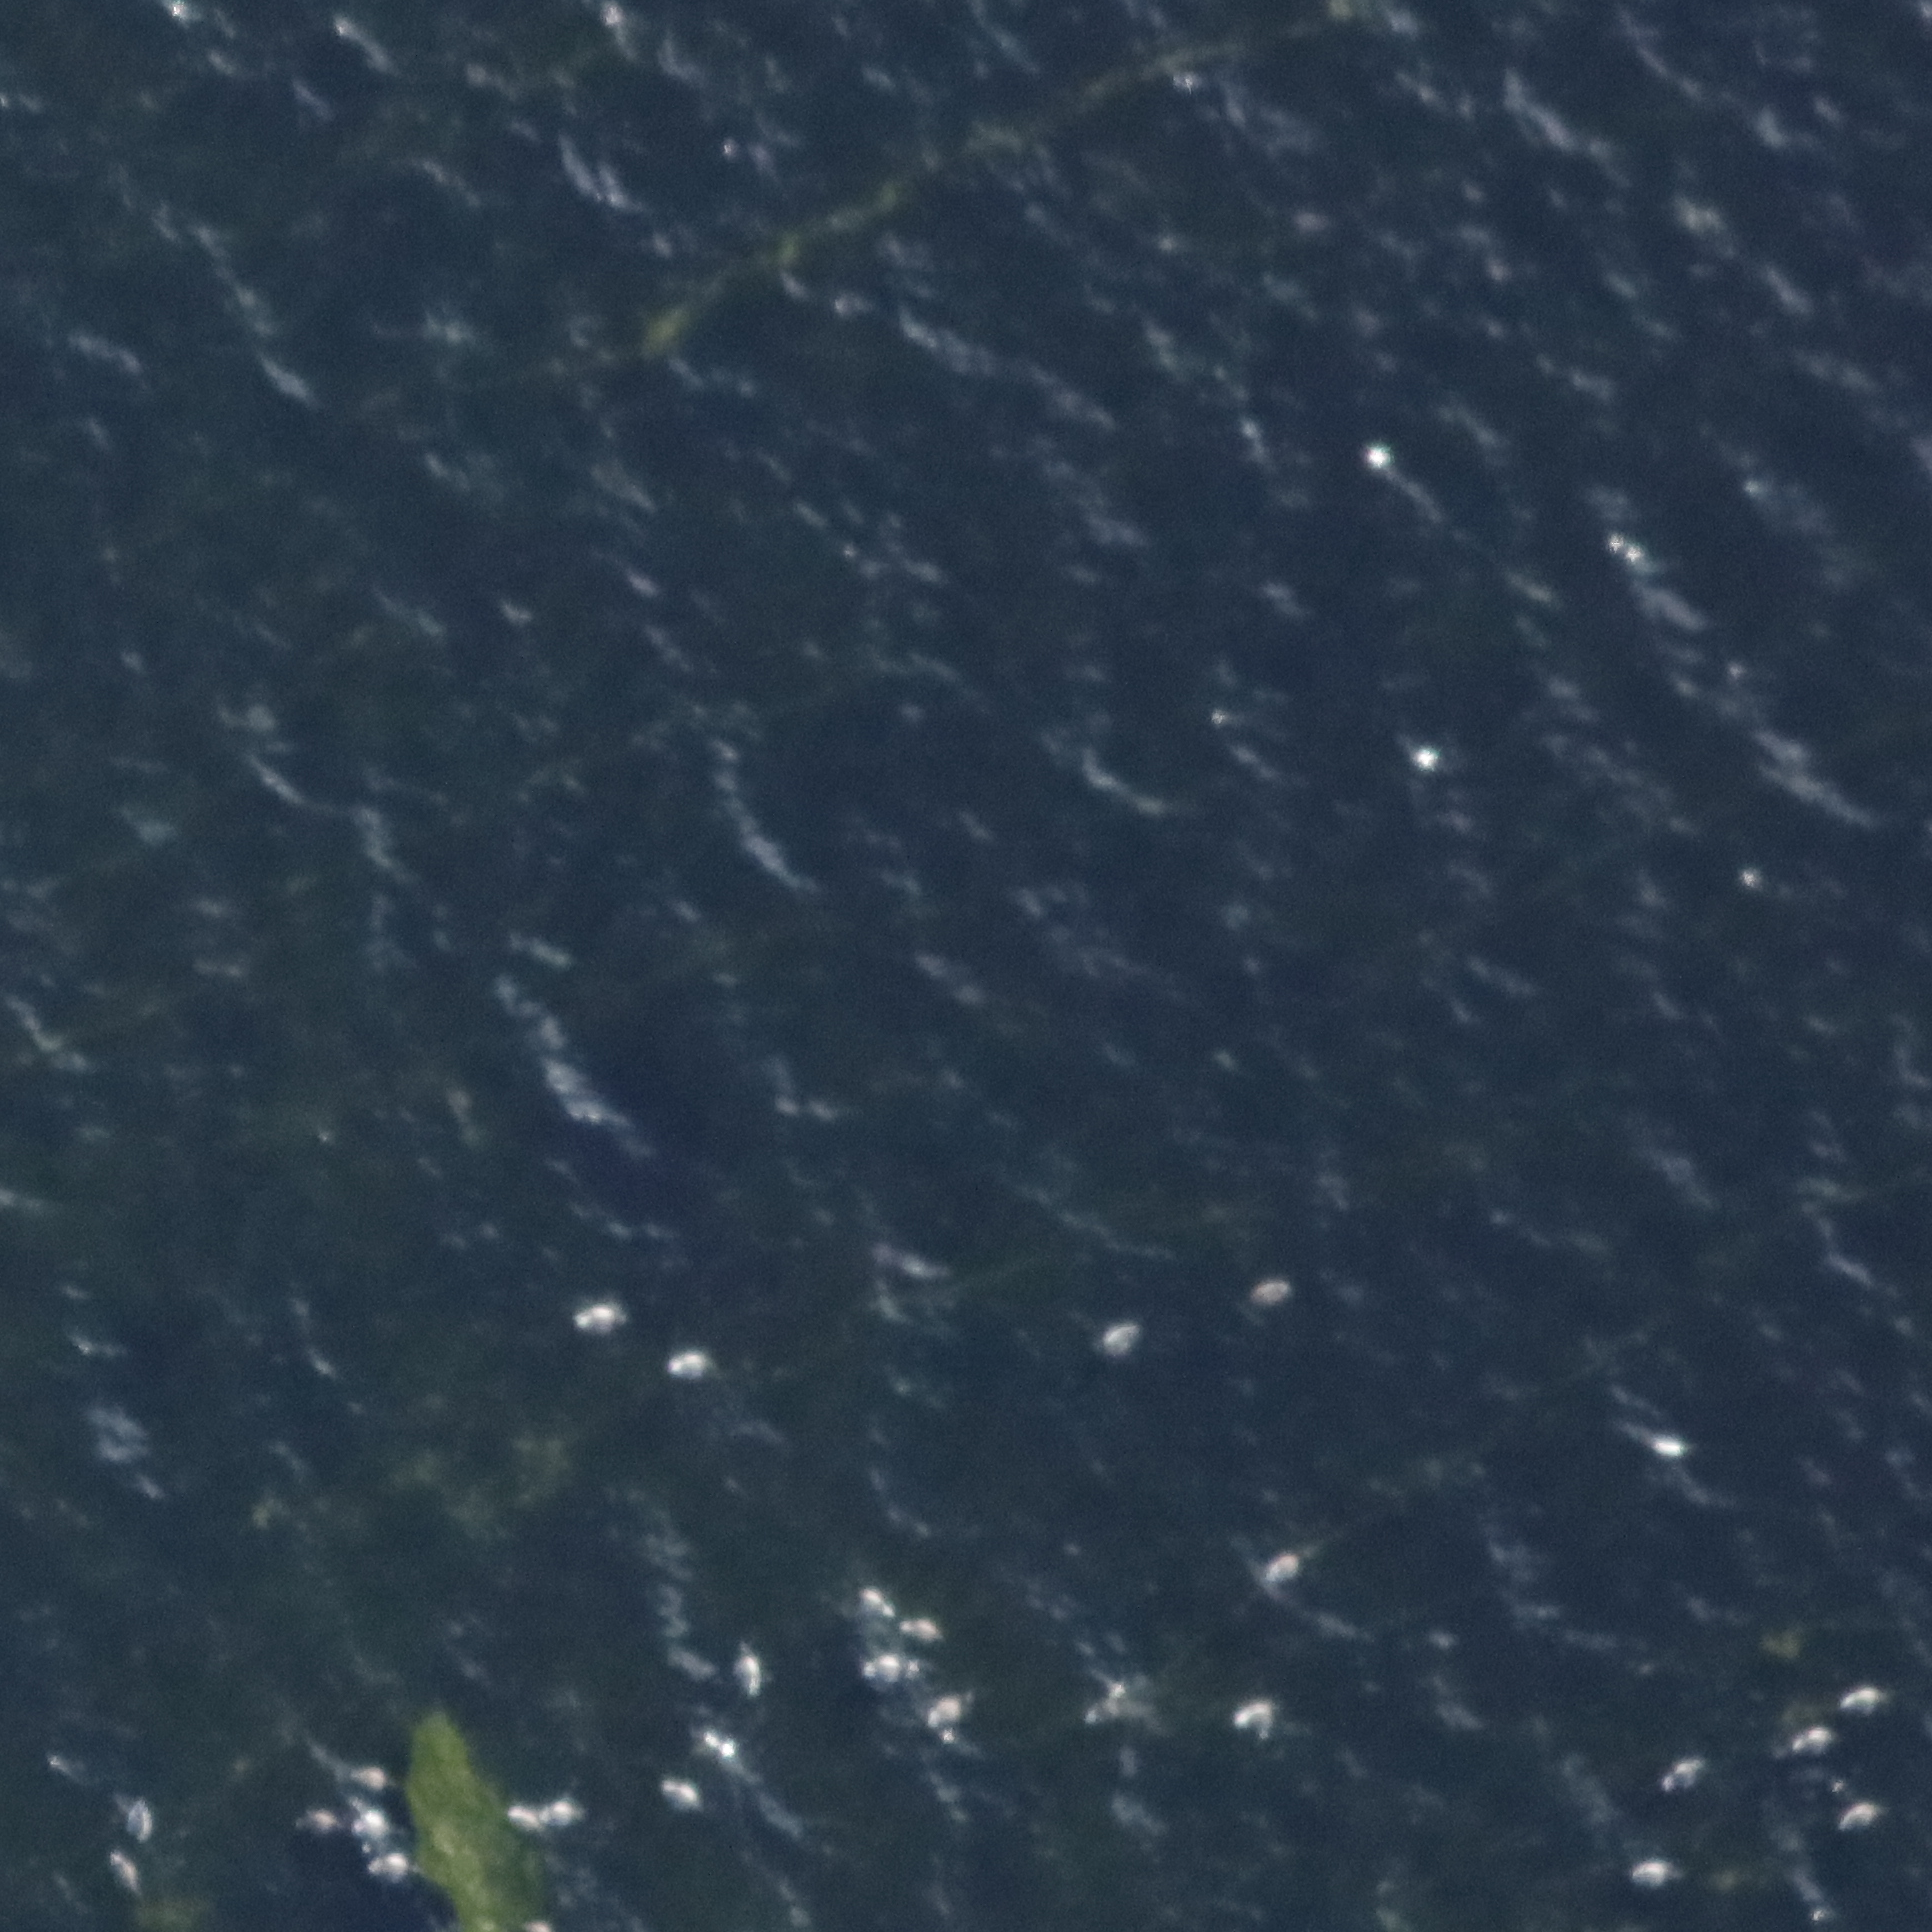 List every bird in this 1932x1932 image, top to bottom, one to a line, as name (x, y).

brant (1269, 1295)
brant (601, 1319)
brant (1112, 1346)
brant (686, 1361)
brant (1286, 1566)
brant (874, 1603)
brant (925, 1634)
brant (745, 1666)
brant (887, 1673)
brant (1864, 1700)
brant (1107, 1710)
brant (947, 1715)
brant (1253, 1717)
brant (1814, 1744)
brant (1687, 1776)
brant (370, 1780)
brant (683, 1794)
brant (563, 1811)
brant (1862, 1818)
brant (526, 1820)
brant (141, 1823)
brant (318, 1824)
brant (373, 1829)
brant (393, 1869)
brant (128, 1874)
brant (1650, 1875)
brant (541, 1932)